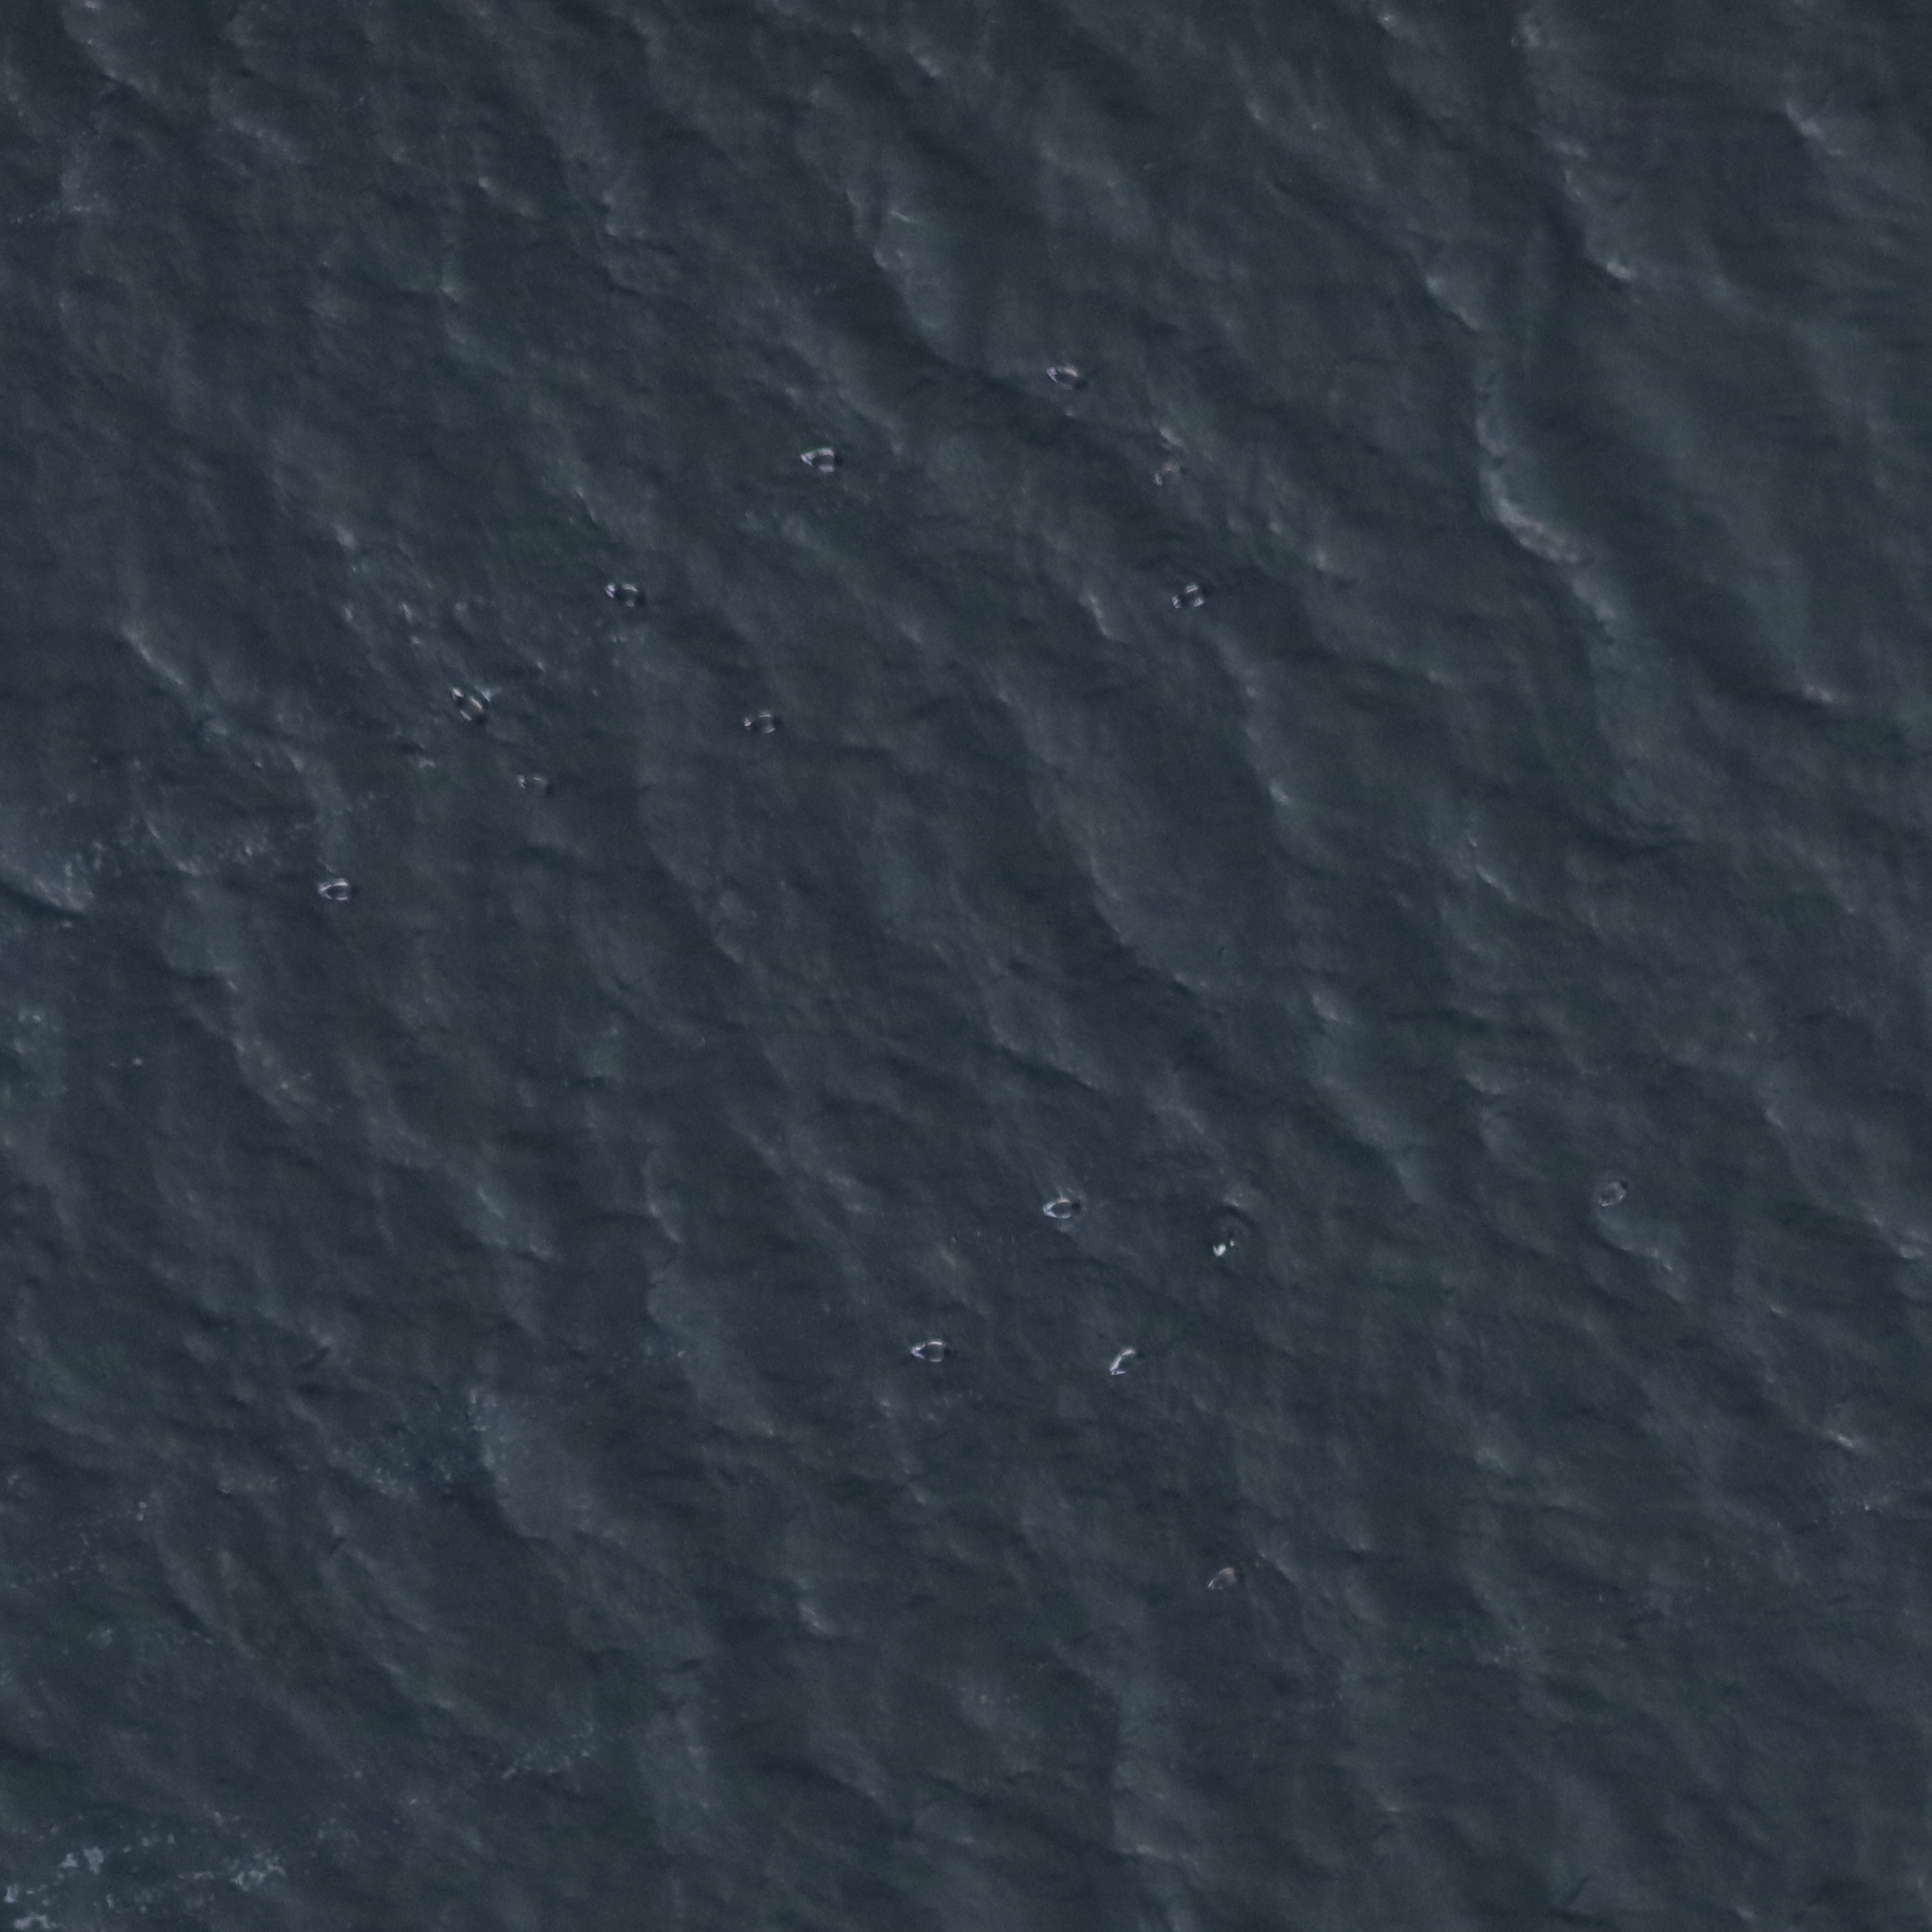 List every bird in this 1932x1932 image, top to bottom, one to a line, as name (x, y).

brant (1071, 380)
brant (822, 457)
brant (1170, 475)
brant (626, 595)
brant (1188, 597)
brant (473, 709)
brant (764, 723)
brant (534, 786)
brant (336, 887)
brant (1611, 1188)
brant (1065, 1209)
brant (1222, 1243)
brant (937, 1354)
brant (1127, 1362)
brant (1225, 1576)